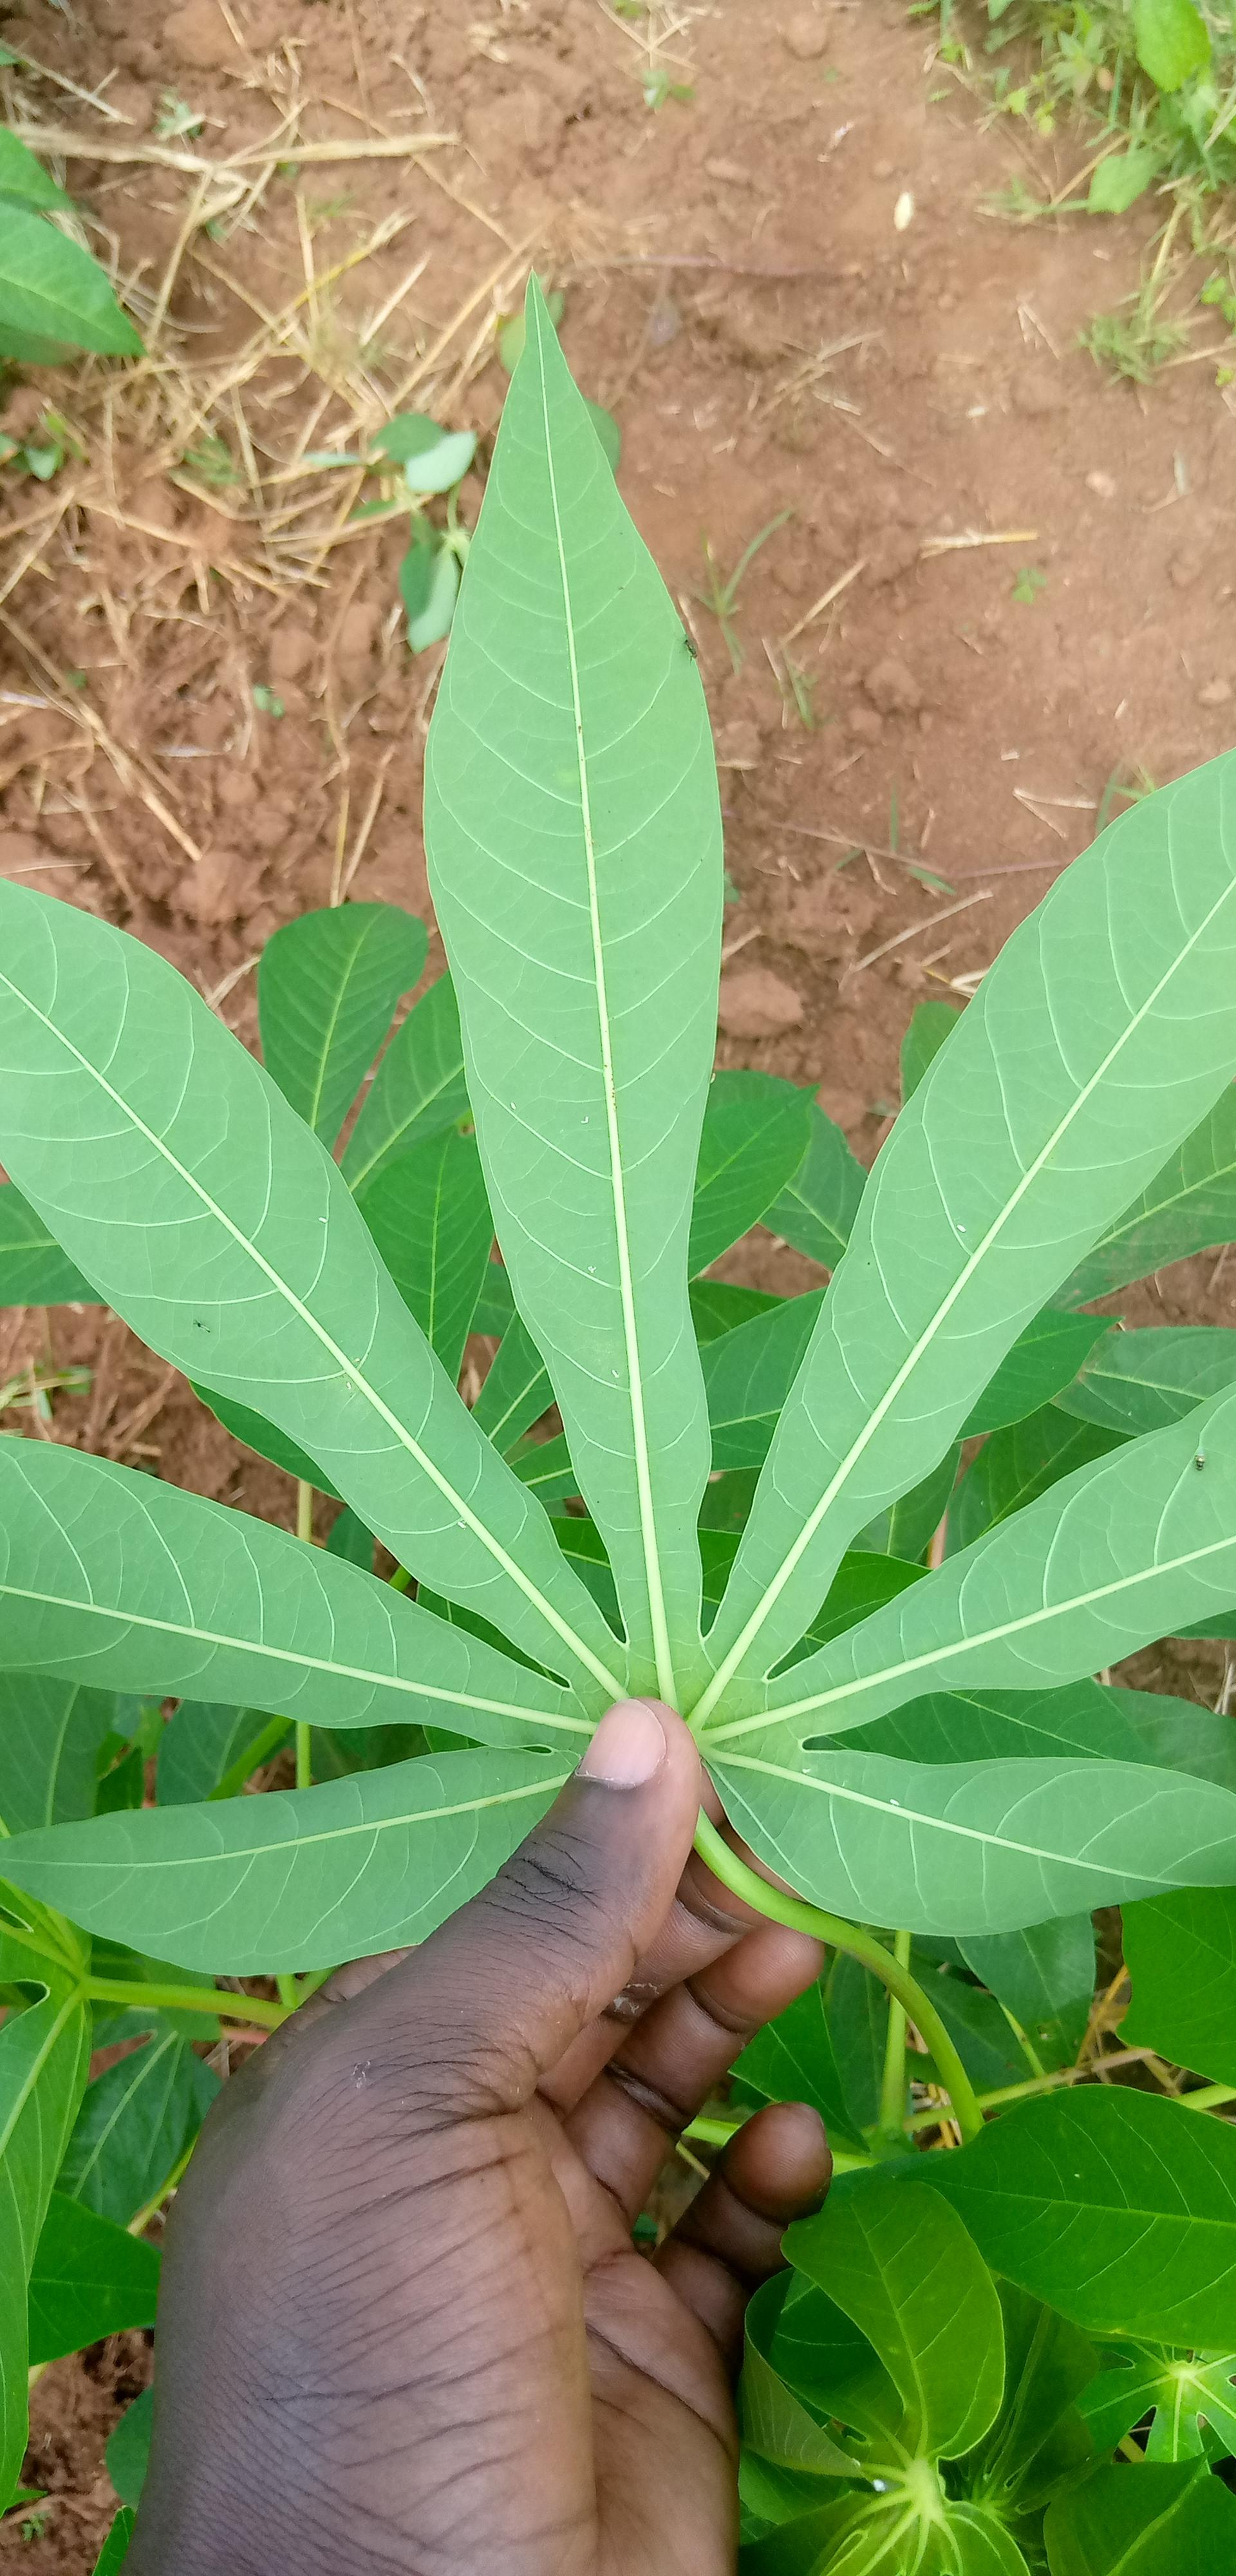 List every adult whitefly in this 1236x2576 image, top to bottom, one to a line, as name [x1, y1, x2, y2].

whitefly [508, 1099, 516, 1110]
whitefly [579, 1113, 590, 1126]
whitefly [315, 1214, 330, 1226]
whitefly [953, 1222, 968, 1235]
whitefly [585, 1263, 597, 1275]
whitefly [609, 1367, 621, 1379]
whitefly [455, 1519, 467, 1531]
whitefly [799, 1766, 812, 1776]
whitefly [886, 1795, 902, 1808]